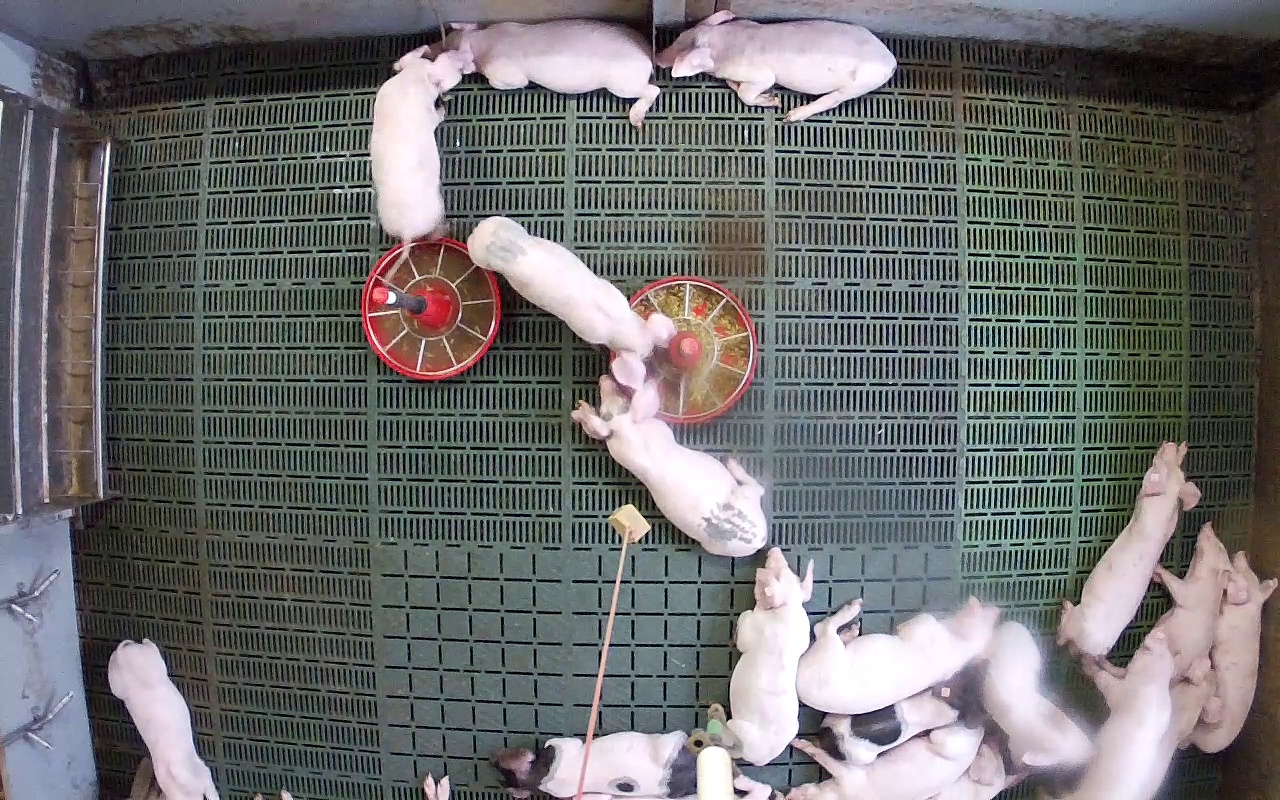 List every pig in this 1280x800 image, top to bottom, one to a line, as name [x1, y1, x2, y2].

pig [657, 9, 899, 126]
pig [430, 17, 662, 128]
pig [370, 45, 465, 246]
pig [464, 213, 678, 391]
pig [571, 372, 772, 558]
pig [1054, 437, 1204, 658]
pig [1152, 520, 1239, 691]
pig [726, 547, 816, 767]
pig [1188, 550, 1279, 755]
pig [795, 594, 1002, 716]
pig [979, 621, 1100, 779]
pig [1035, 626, 1192, 798]
pig [104, 635, 220, 799]
pig [1128, 659, 1223, 799]
pig [818, 664, 992, 767]
pig [786, 717, 987, 799]
pig [493, 726, 744, 799]
pig [928, 734, 1033, 799]